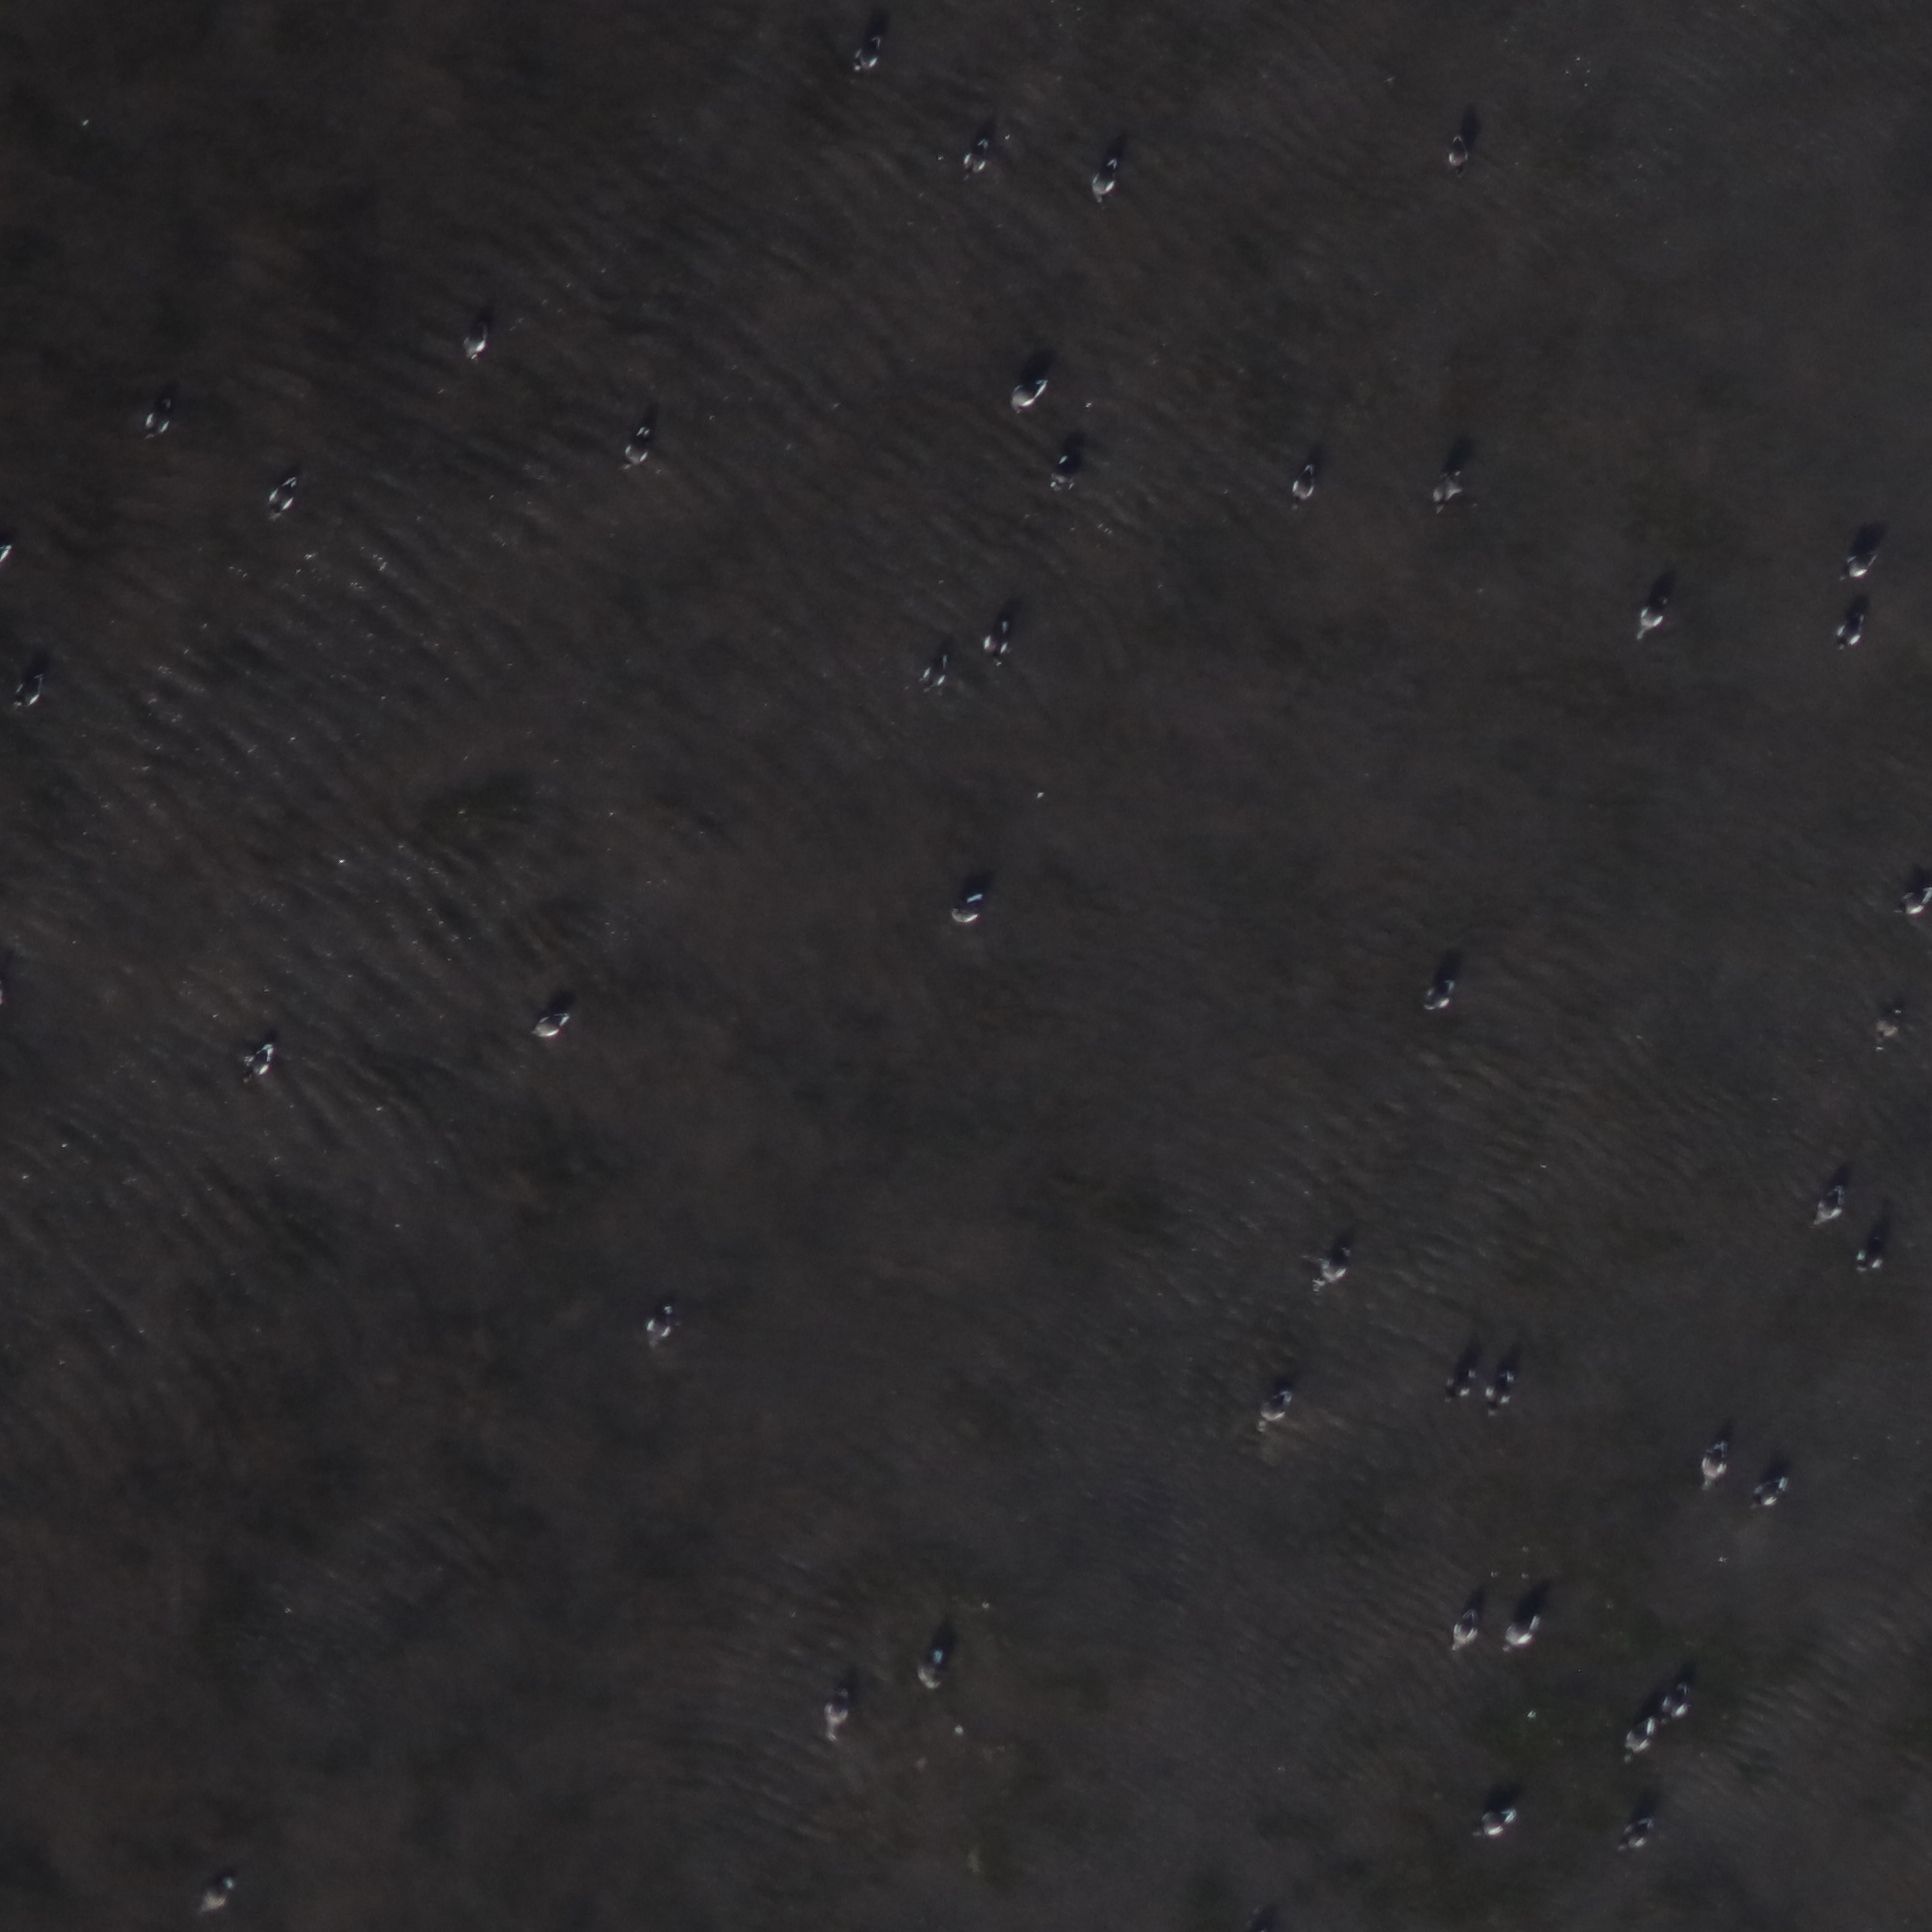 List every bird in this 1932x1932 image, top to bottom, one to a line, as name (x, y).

brant (867, 57)
brant (1460, 154)
brant (975, 159)
brant (1103, 183)
brant (475, 342)
brant (1026, 392)
brant (158, 421)
brant (638, 449)
brant (1059, 477)
brant (1301, 487)
brant (1445, 489)
brant (283, 496)
brant (1859, 571)
brant (1652, 616)
brant (1859, 632)
brant (997, 640)
brant (936, 674)
brant (28, 690)
brant (1912, 900)
brant (965, 910)
brant (1438, 992)
brant (550, 1023)
brant (1886, 1029)
brant (258, 1061)
brant (1827, 1203)
brant (1868, 1263)
brant (1339, 1270)
brant (662, 1323)
brant (1457, 1384)
brant (1495, 1395)
brant (1274, 1410)
brant (1712, 1464)
brant (1765, 1491)
brant (1460, 1634)
brant (1520, 1634)
brant (928, 1675)
brant (1670, 1702)
brant (833, 1714)
brant (1638, 1738)
brant (1493, 1818)
brant (1636, 1831)
brant (219, 1898)